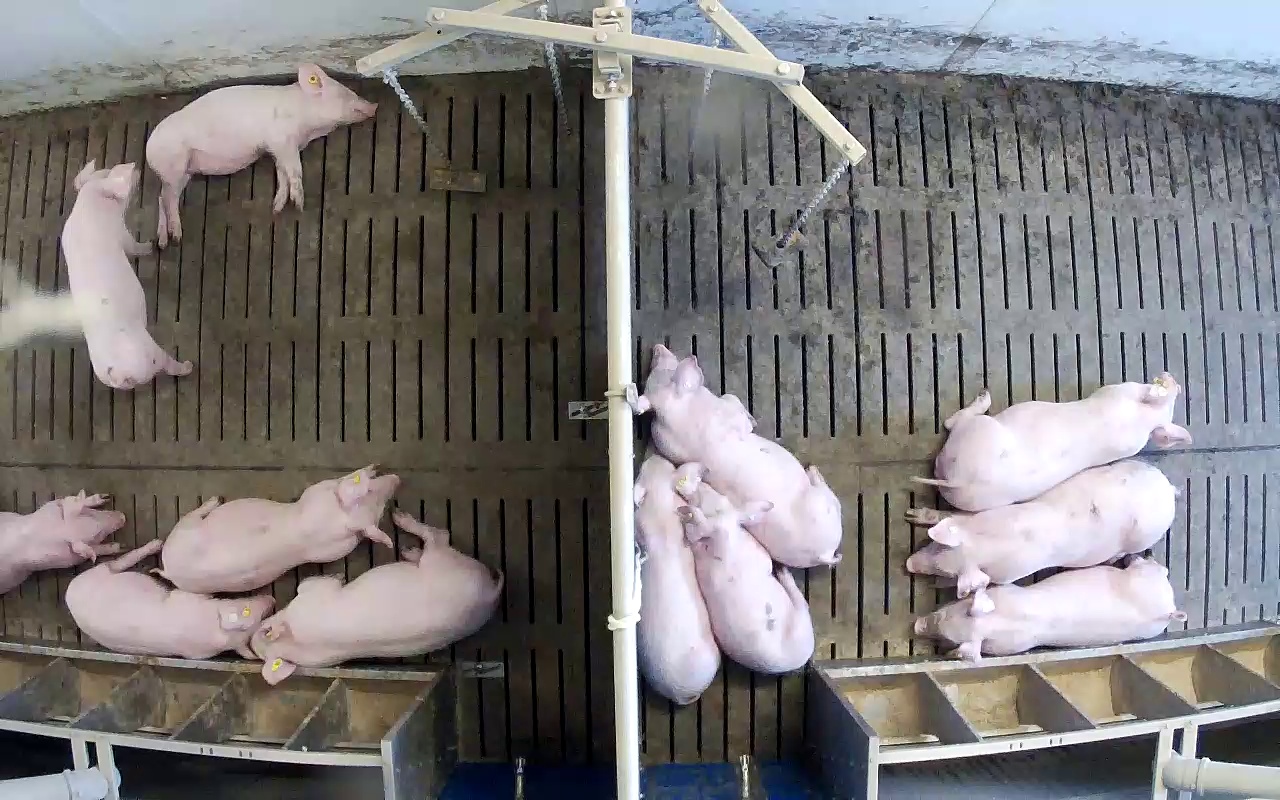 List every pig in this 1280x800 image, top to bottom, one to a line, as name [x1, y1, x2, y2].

pig [147, 62, 380, 249]
pig [59, 158, 193, 391]
pig [633, 341, 844, 568]
pig [909, 371, 1196, 512]
pig [636, 442, 719, 707]
pig [907, 460, 1183, 602]
pig [151, 462, 403, 595]
pig [676, 481, 815, 673]
pig [0, 491, 128, 595]
pig [250, 509, 507, 684]
pig [65, 538, 275, 660]
pig [915, 556, 1190, 665]